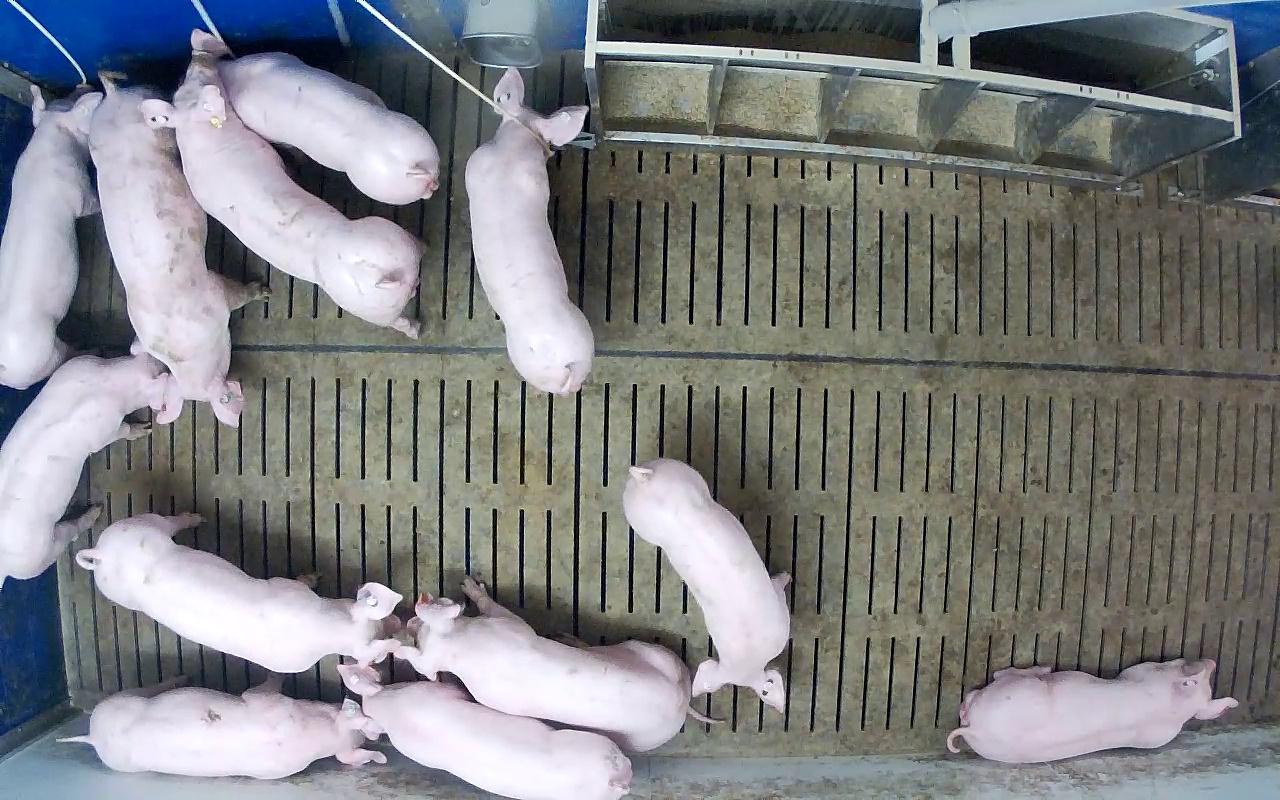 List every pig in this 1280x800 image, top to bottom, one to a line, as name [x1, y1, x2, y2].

pig [191, 30, 443, 206]
pig [139, 51, 432, 343]
pig [462, 65, 595, 398]
pig [87, 71, 273, 431]
pig [1, 83, 104, 391]
pig [1, 332, 170, 589]
pig [623, 456, 793, 719]
pig [75, 510, 403, 676]
pig [392, 577, 727, 756]
pig [945, 656, 1239, 763]
pig [336, 663, 636, 798]
pig [52, 673, 388, 780]